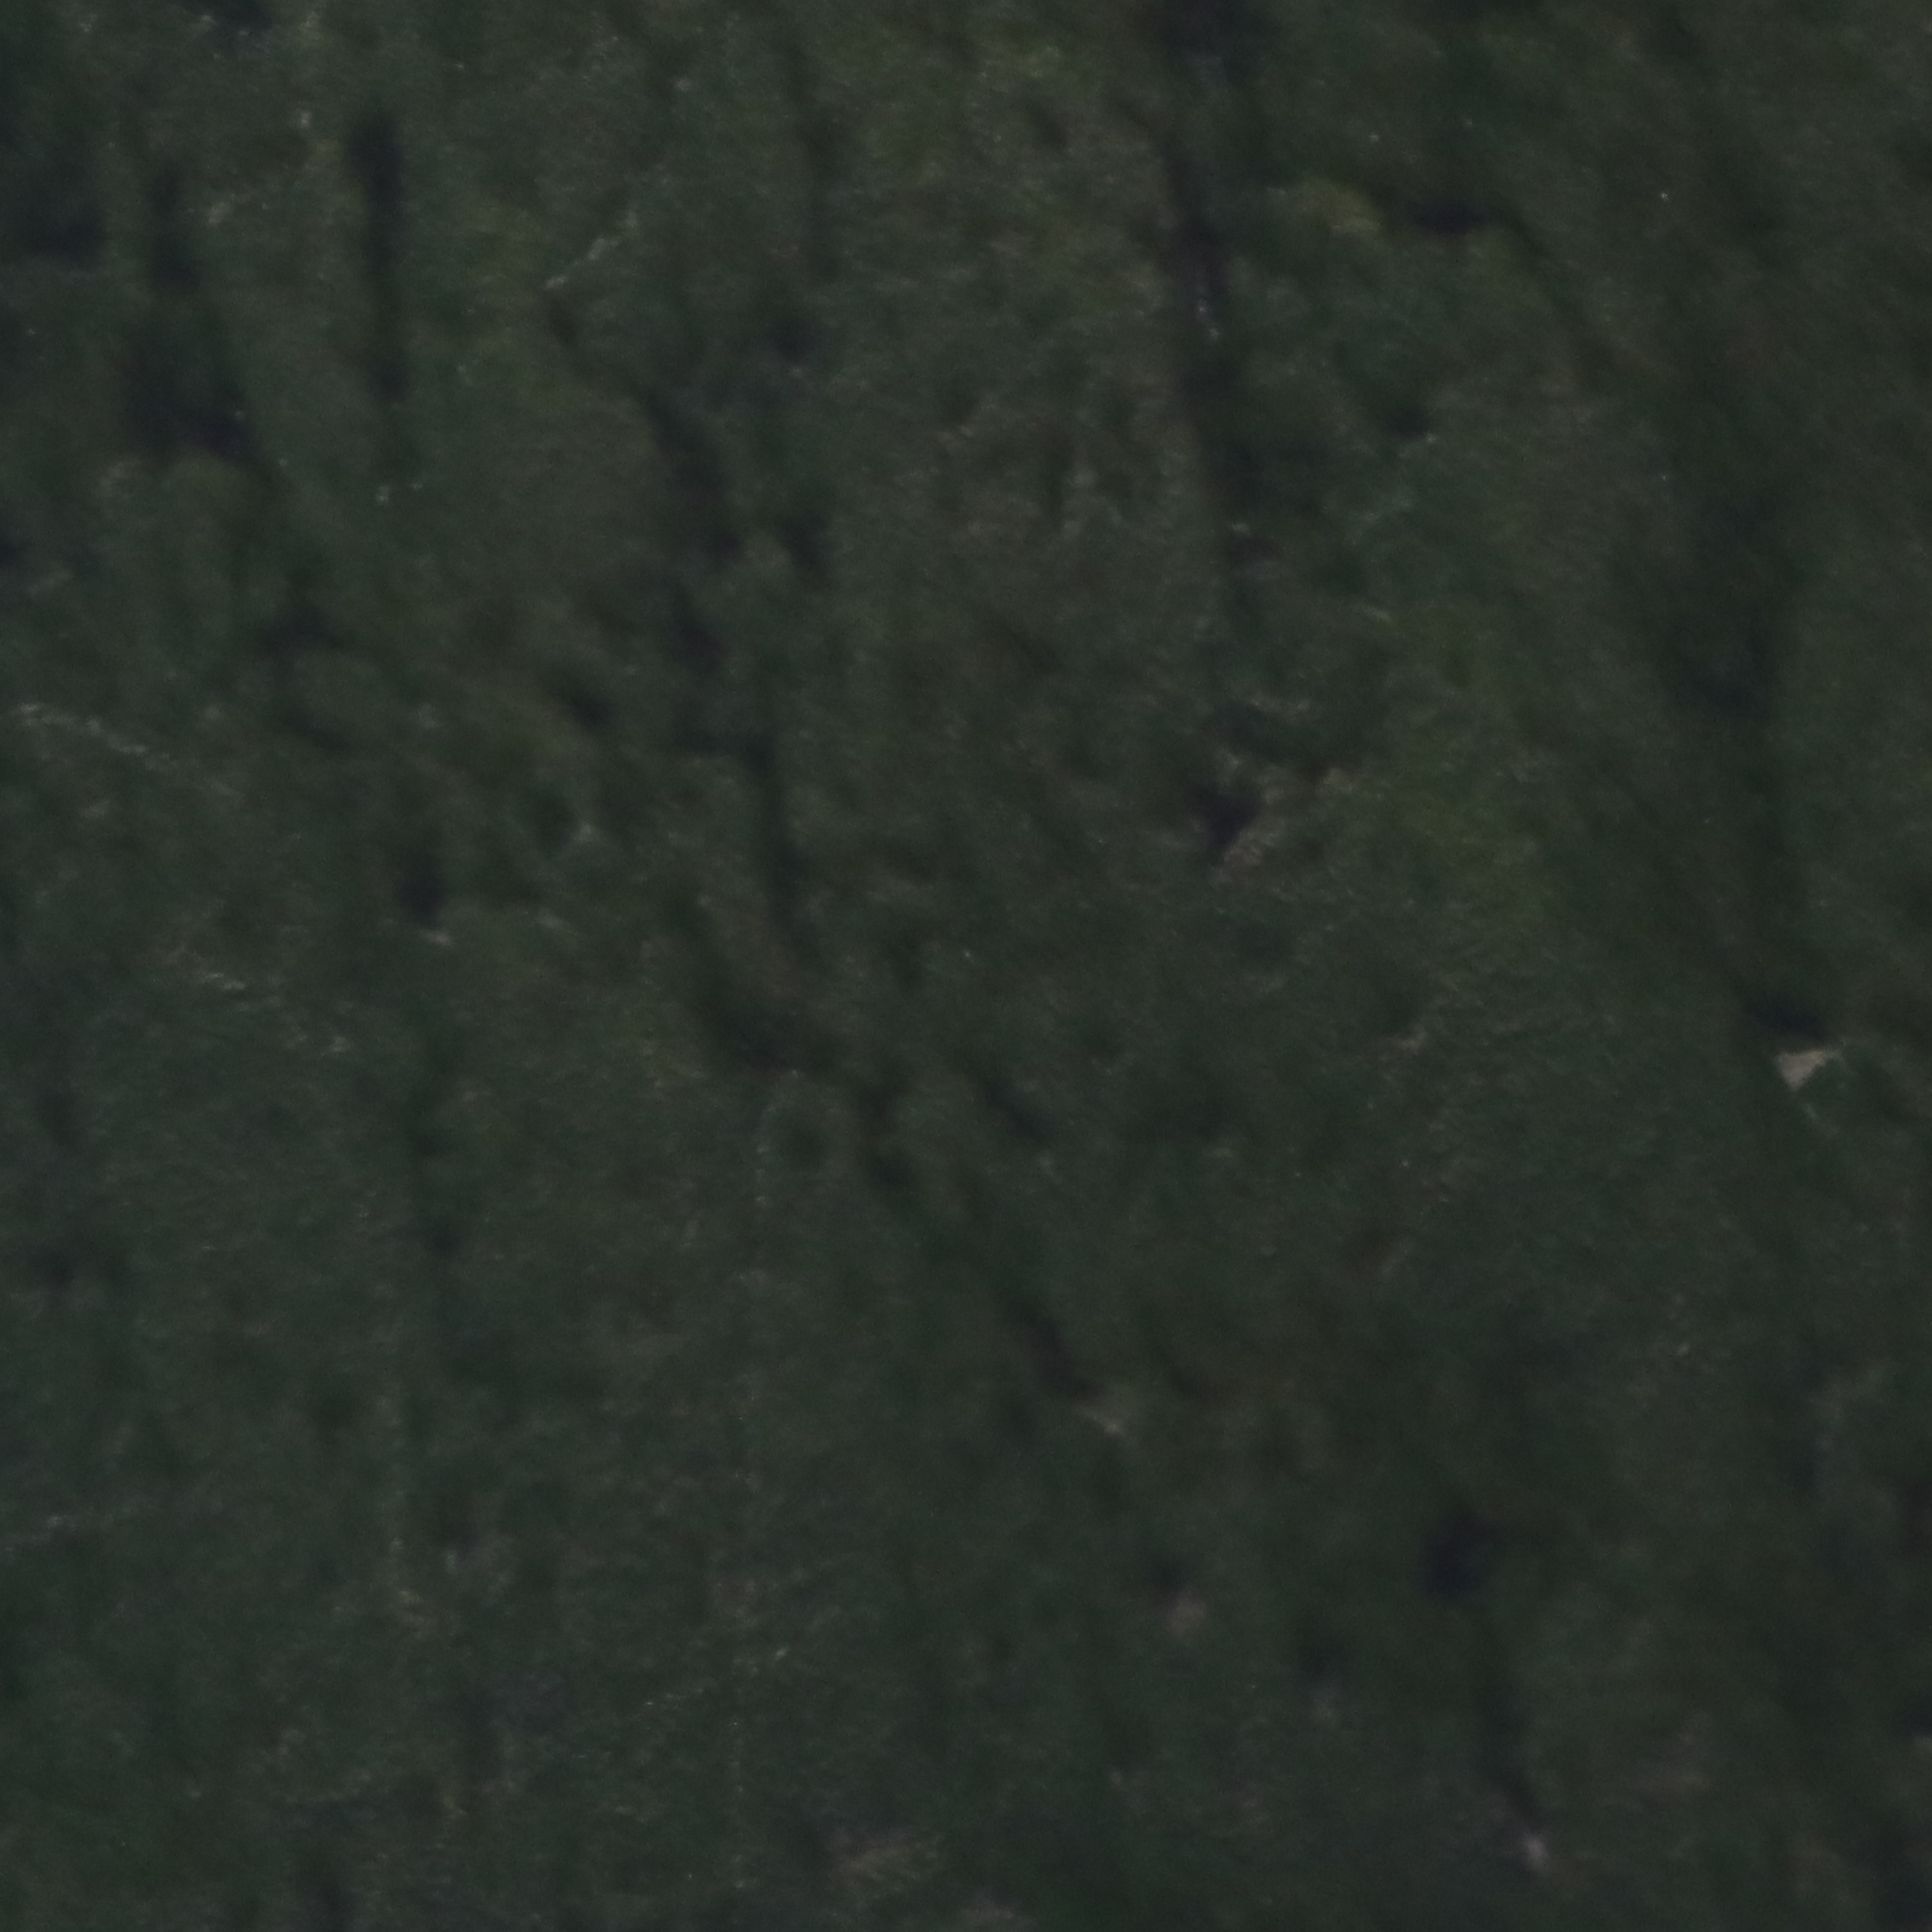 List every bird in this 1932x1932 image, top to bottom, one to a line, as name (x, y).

None